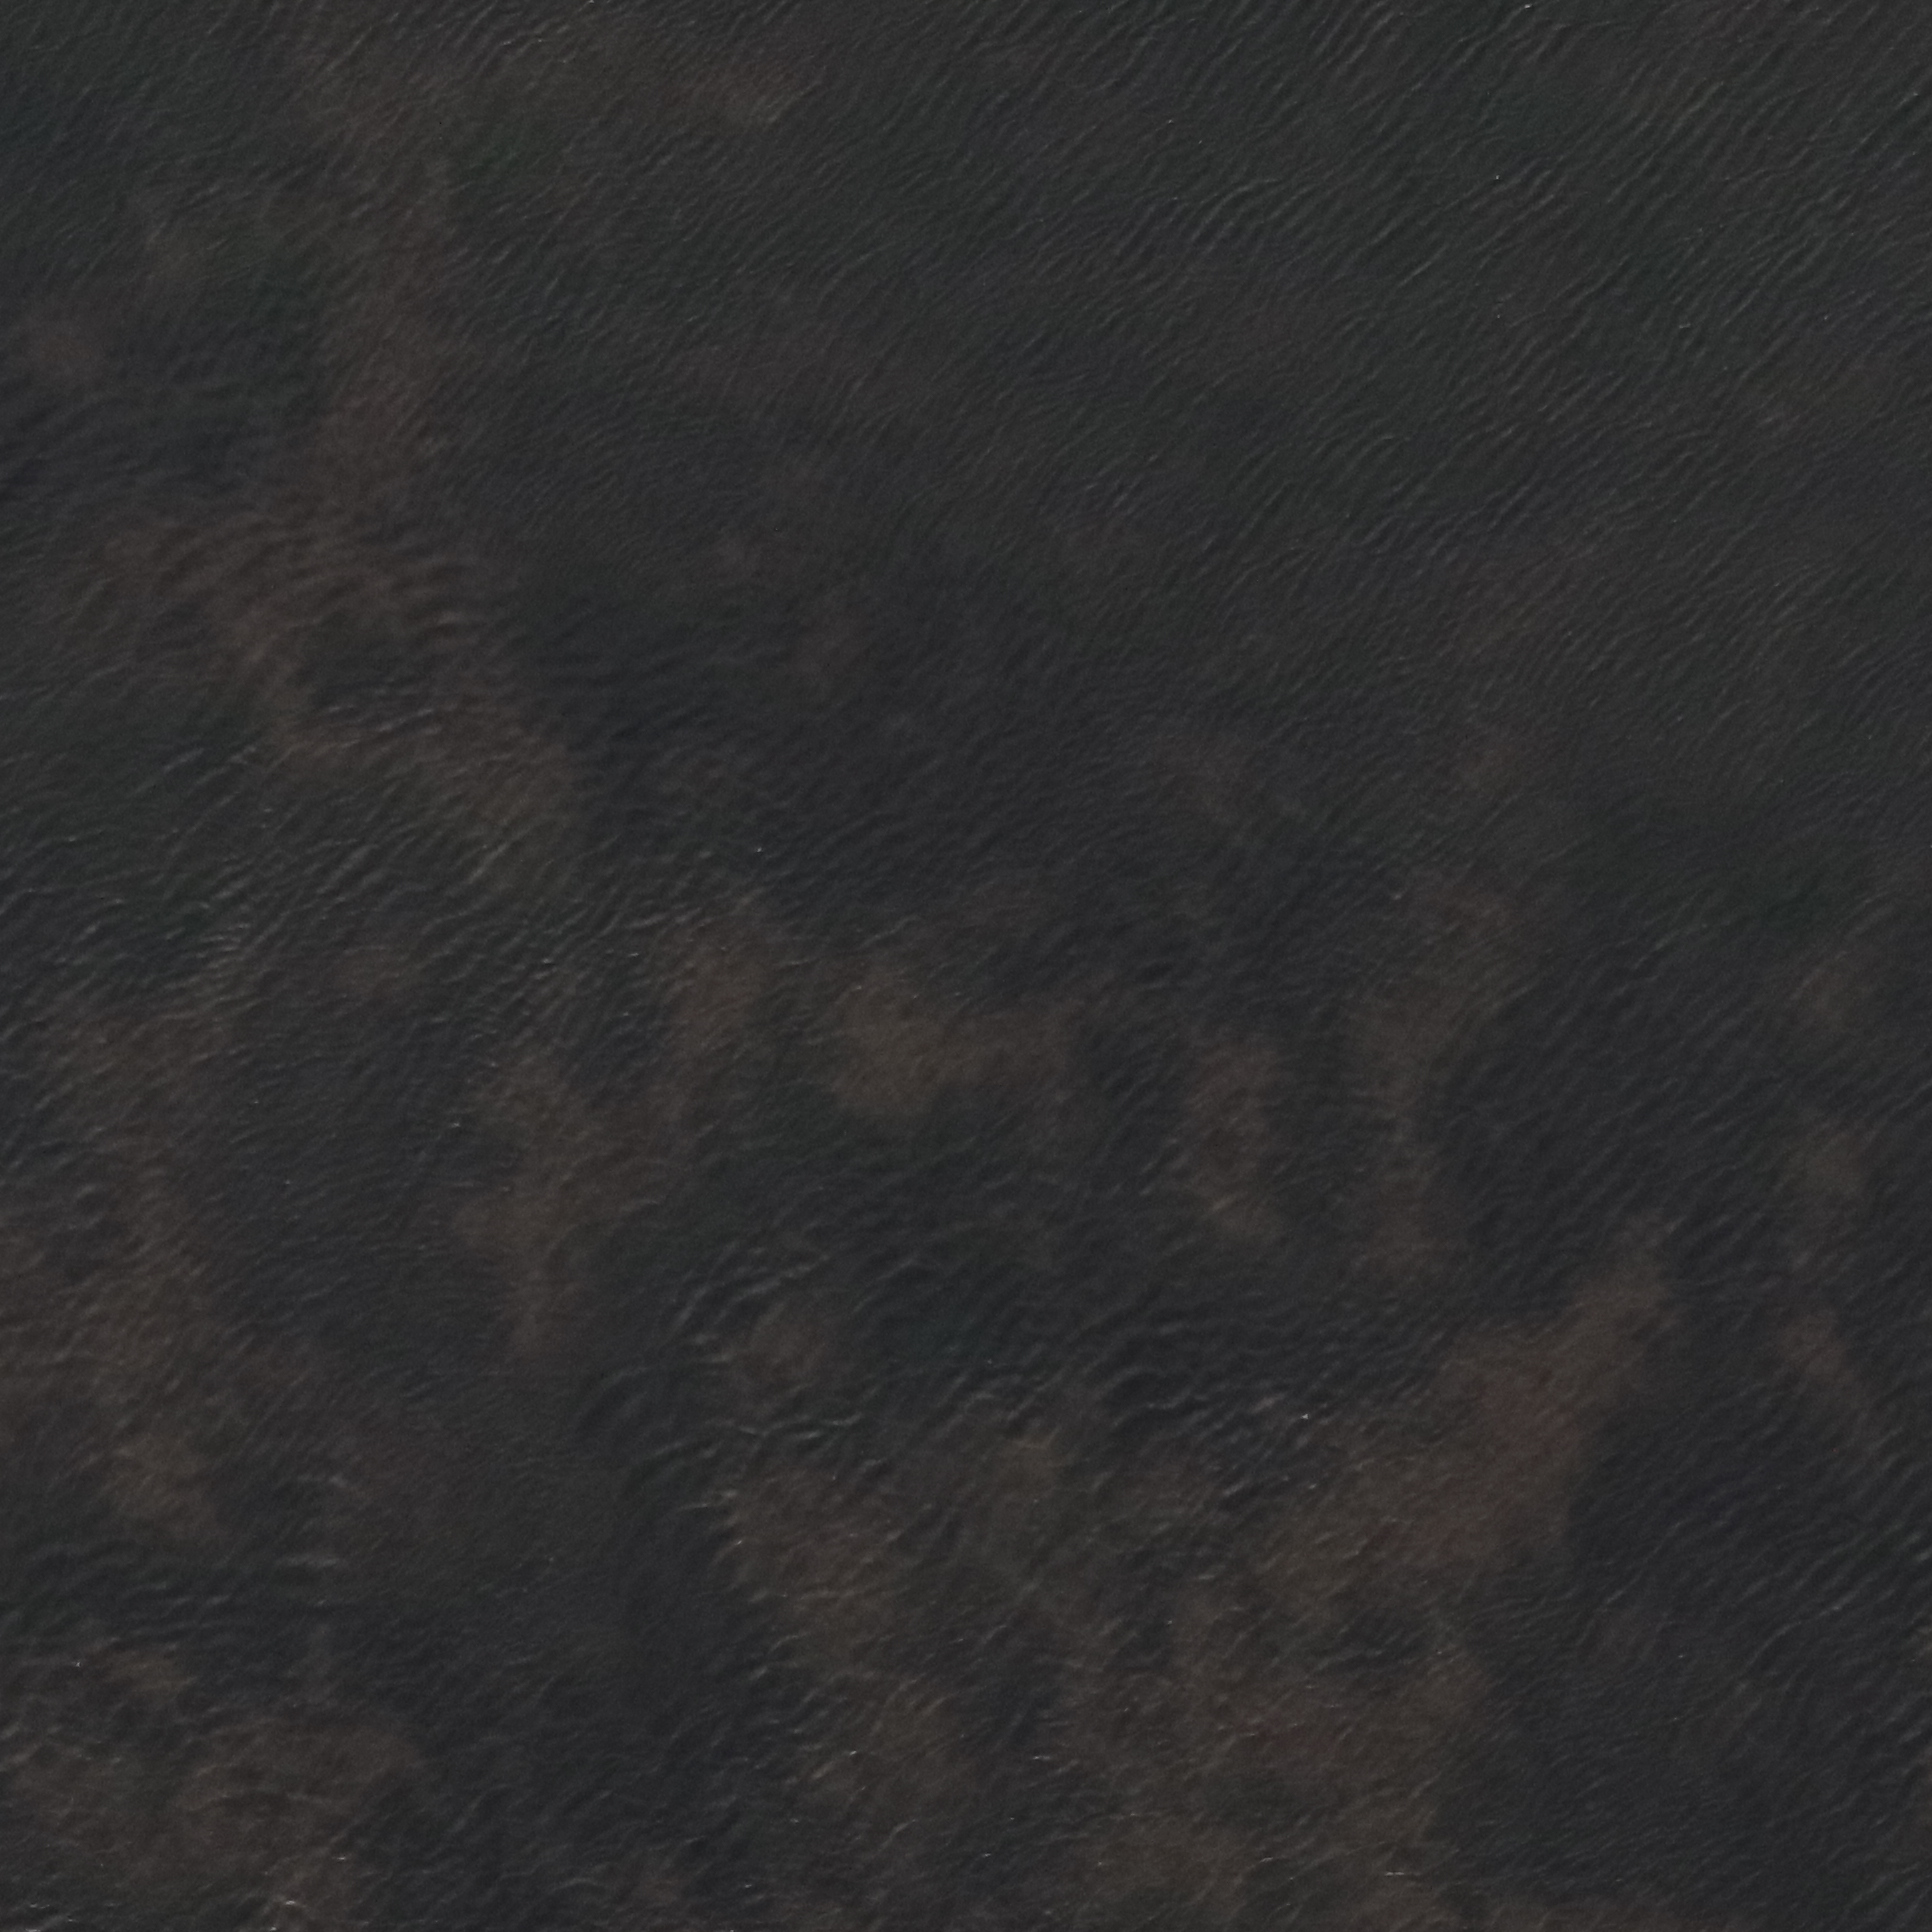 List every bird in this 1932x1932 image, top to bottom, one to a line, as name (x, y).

None